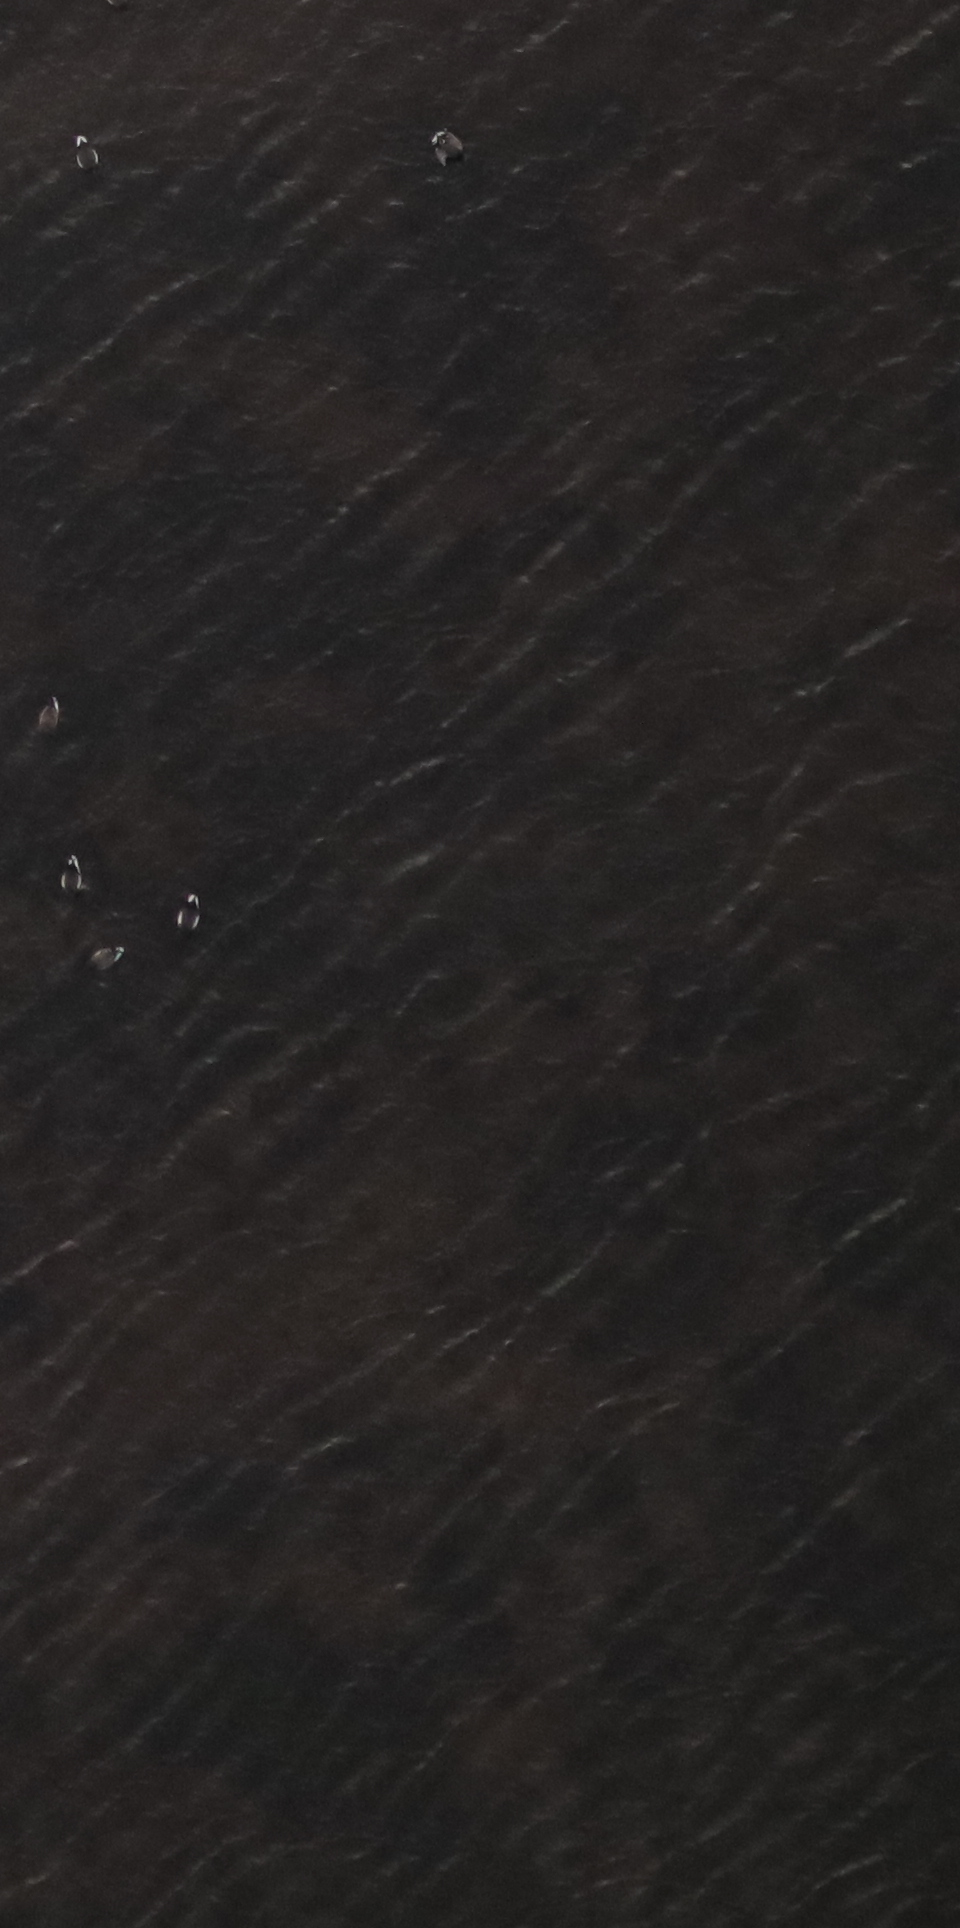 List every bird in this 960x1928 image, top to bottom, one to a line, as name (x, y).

brant (448, 145)
brant (87, 152)
brant (50, 716)
brant (71, 879)
brant (188, 915)
brant (106, 960)